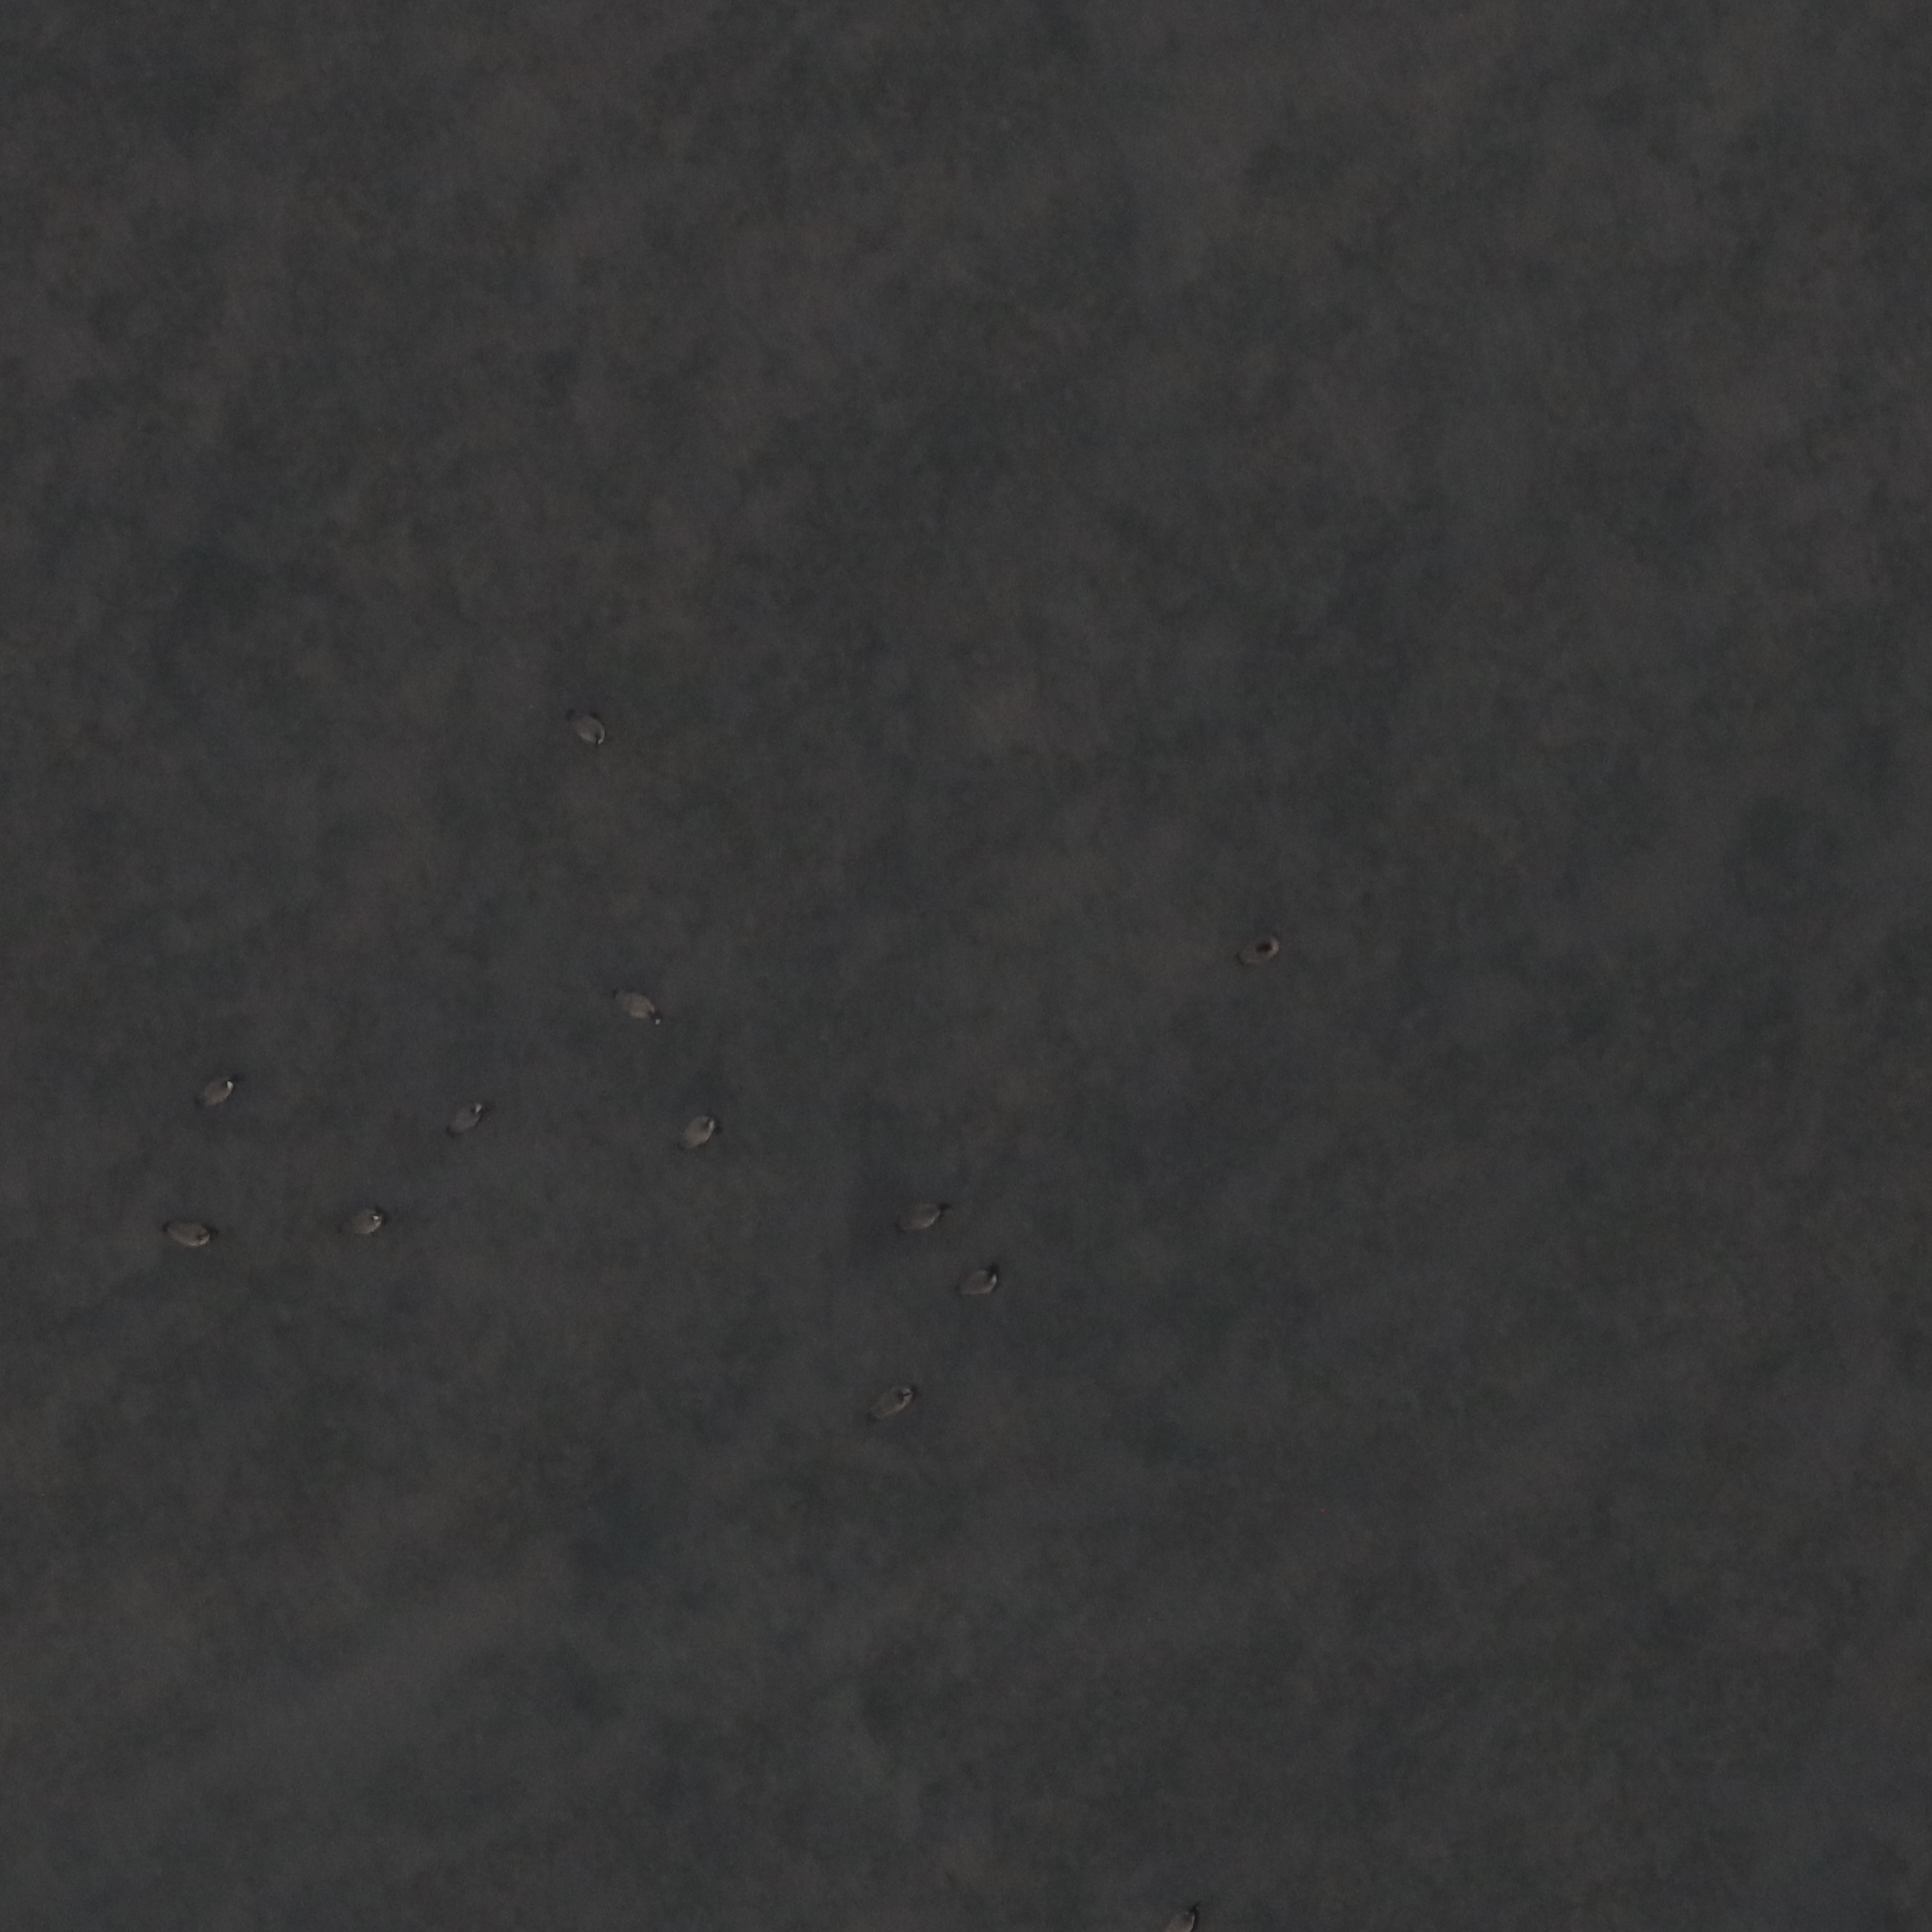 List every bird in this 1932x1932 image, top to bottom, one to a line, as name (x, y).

Canada goose (590, 728)
Canada goose (1251, 946)
Canada goose (639, 1006)
Canada goose (214, 1094)
Canada goose (459, 1115)
Canada goose (697, 1132)
Canada goose (927, 1214)
Canada goose (356, 1220)
Canada goose (190, 1233)
Canada goose (981, 1275)
Canada goose (887, 1398)
Canada goose (1178, 1929)